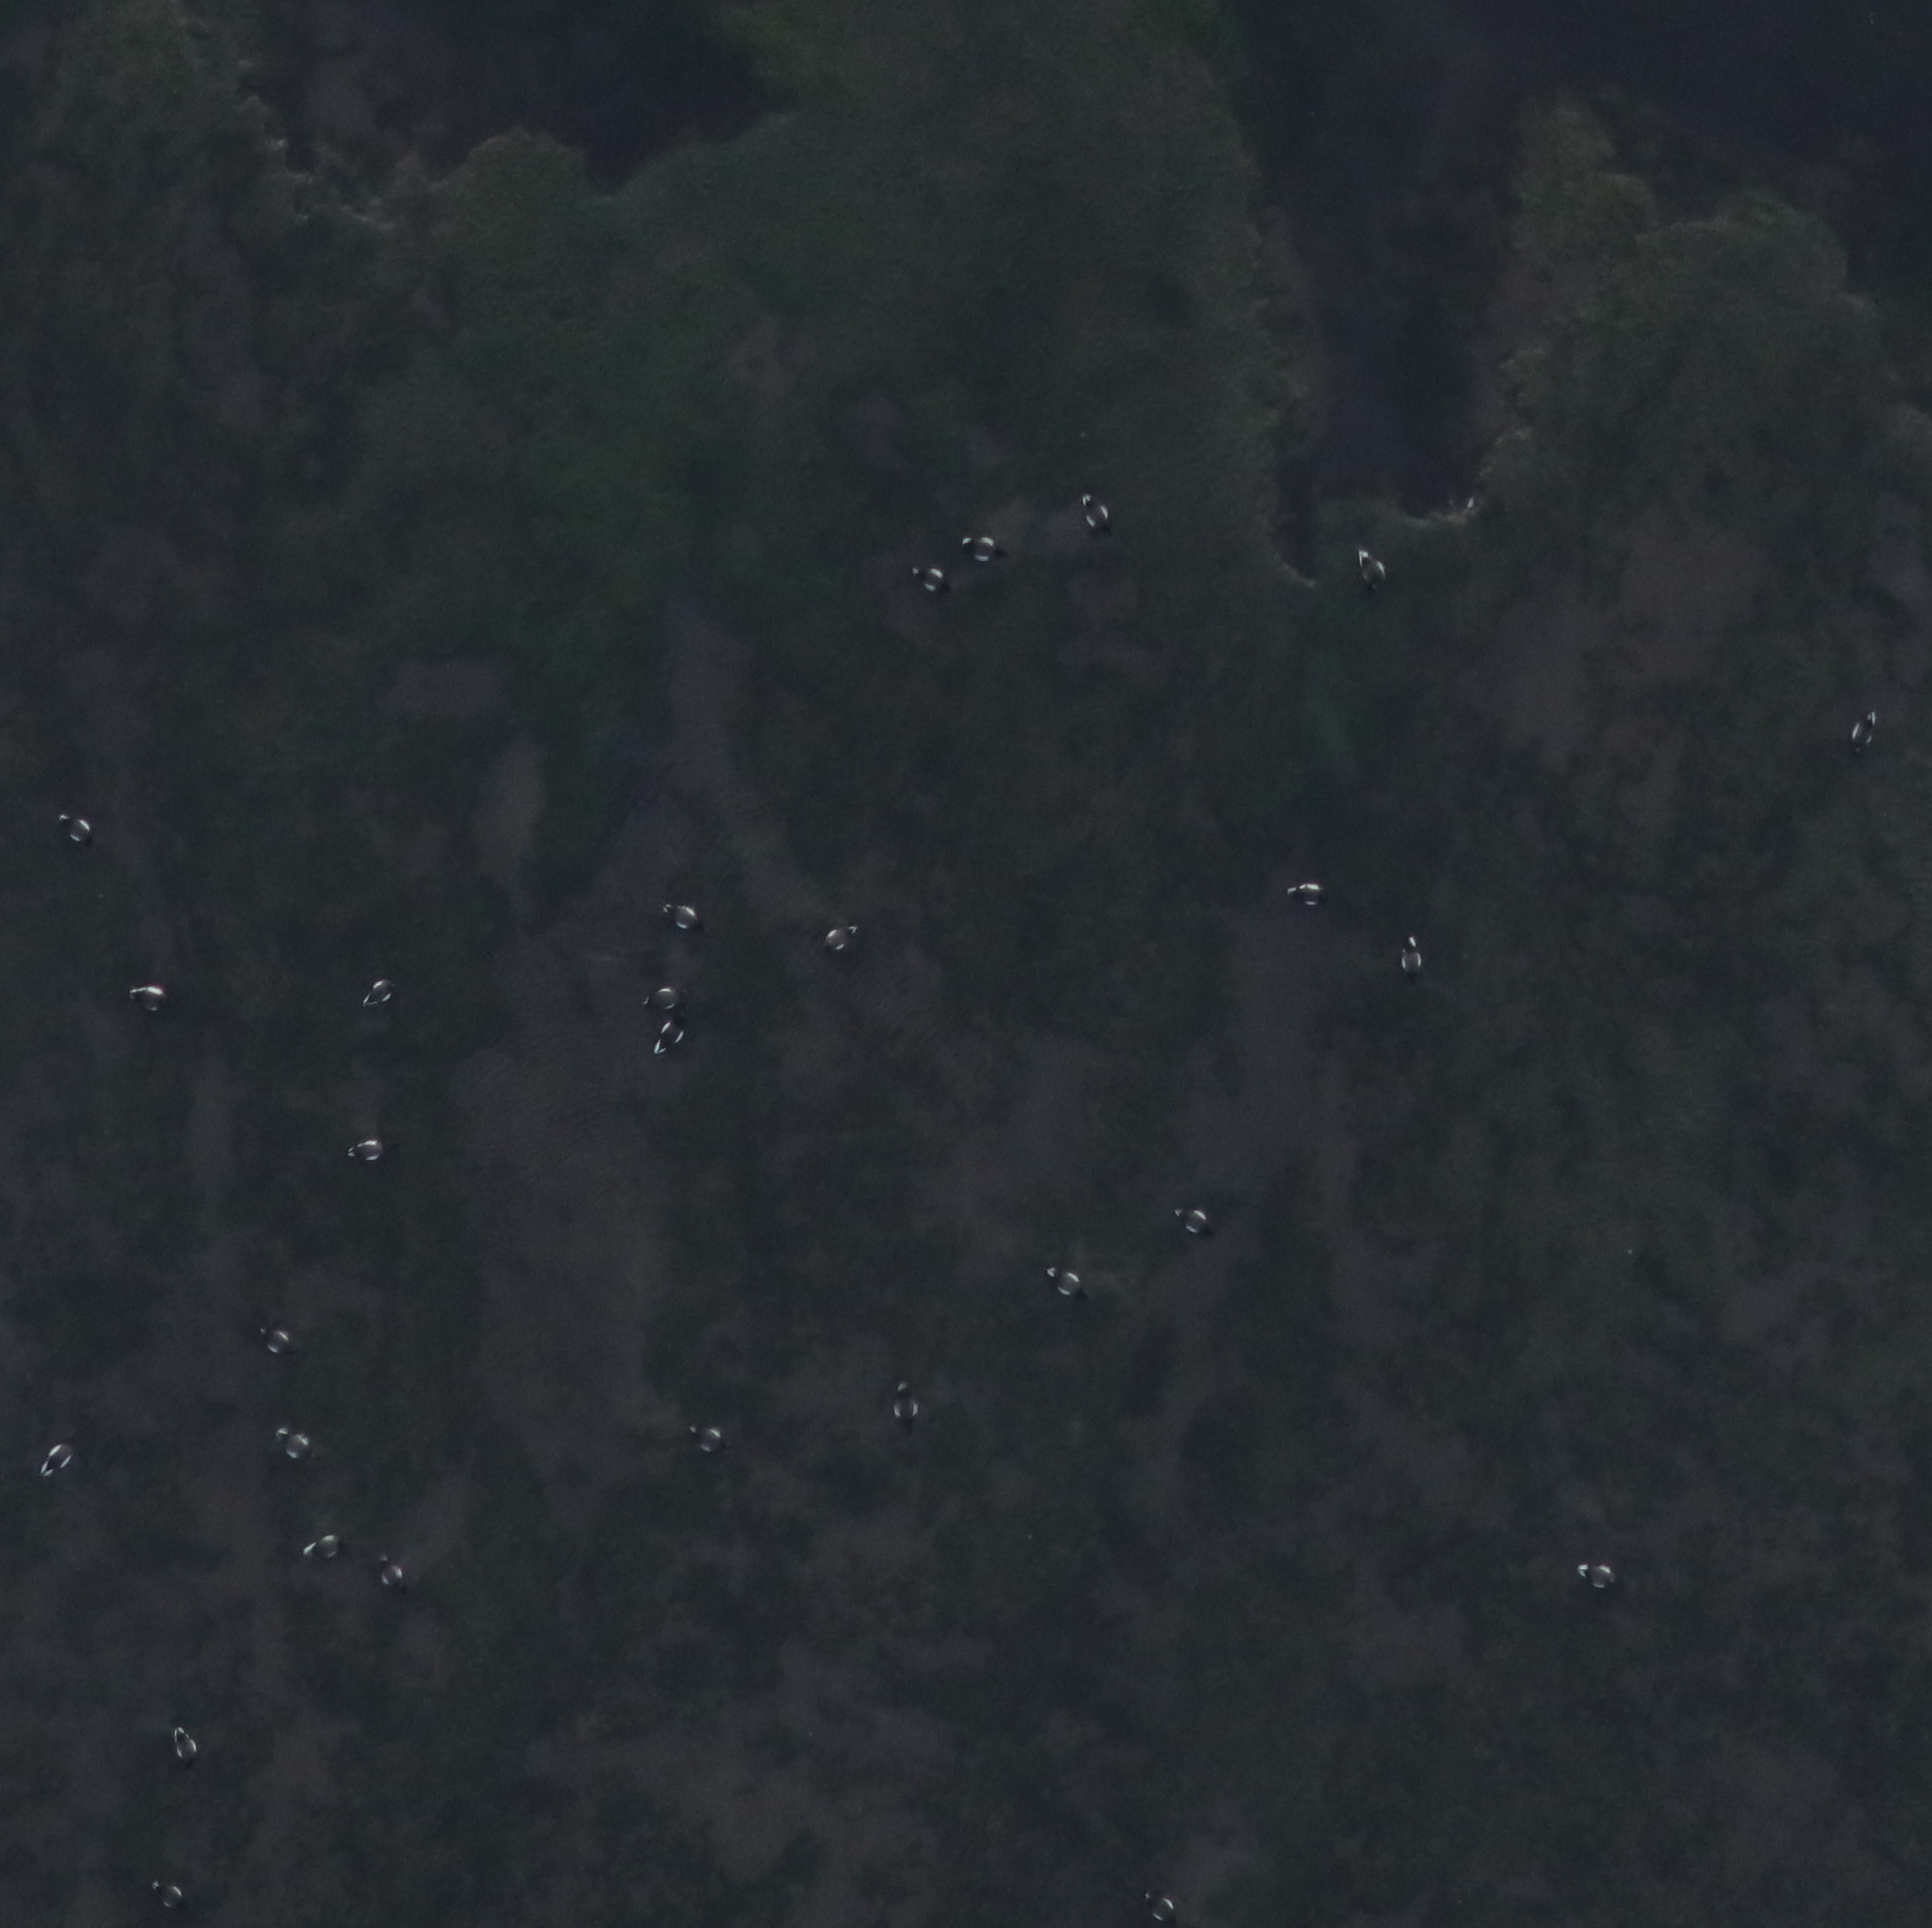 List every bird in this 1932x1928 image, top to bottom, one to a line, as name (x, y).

brant (1094, 513)
brant (981, 547)
brant (1370, 569)
brant (932, 578)
brant (1862, 733)
brant (77, 830)
brant (1308, 895)
brant (681, 915)
brant (836, 936)
brant (1410, 957)
brant (376, 992)
brant (668, 993)
brant (150, 998)
brant (670, 1033)
brant (367, 1150)
brant (1194, 1221)
brant (1066, 1282)
brant (275, 1340)
brant (905, 1405)
brant (706, 1440)
brant (294, 1443)
brant (57, 1458)
brant (325, 1546)
brant (390, 1573)
brant (1597, 1575)
brant (185, 1746)
brant (168, 1894)
brant (1164, 1910)